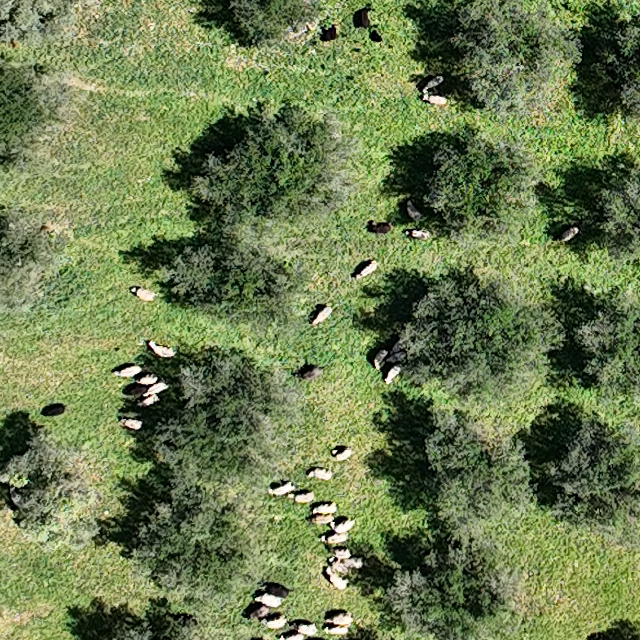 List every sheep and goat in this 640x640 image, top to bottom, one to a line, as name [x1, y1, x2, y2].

sheep [361, 8, 371, 28]
sheep [329, 25, 337, 39]
sheep [423, 76, 443, 93]
sheep [423, 94, 449, 105]
sheep [406, 200, 420, 221]
sheep [366, 219, 392, 232]
sheep [559, 227, 579, 242]
sheep [403, 229, 431, 241]
sheep [355, 261, 377, 280]
sheep [130, 287, 155, 301]
sheep [311, 306, 331, 327]
sheep [389, 339, 409, 355]
sheep [149, 340, 176, 357]
sheep [374, 350, 387, 371]
sheep [386, 352, 407, 362]
sheep [113, 365, 141, 379]
sheep [384, 366, 401, 385]
sheep [300, 367, 323, 380]
sheep [139, 374, 157, 385]
sheep [142, 383, 168, 397]
sheep [125, 385, 148, 395]
sheep [137, 395, 158, 408]
sheep [44, 404, 64, 415]
sheep [118, 418, 142, 430]
sheep [332, 446, 352, 461]
sheep [307, 468, 333, 480]
sheep [268, 482, 295, 495]
sheep [8, 488, 36, 509]
sheep [287, 491, 314, 504]
sheep [312, 502, 336, 515]
sheep [309, 515, 334, 523]
sheep [329, 518, 356, 533]
sheep [322, 532, 348, 544]
sheep [331, 548, 351, 558]
sheep [339, 556, 364, 569]
sheep [328, 558, 348, 576]
sheep [325, 567, 348, 591]
sheep [259, 582, 288, 598]
sheep [254, 595, 282, 608]
sheep [250, 607, 269, 619]
sheep [324, 612, 354, 627]
sheep [261, 615, 287, 630]
sheep [289, 623, 316, 637]
sheep [325, 627, 347, 635]
sheep [278, 634, 306, 639]